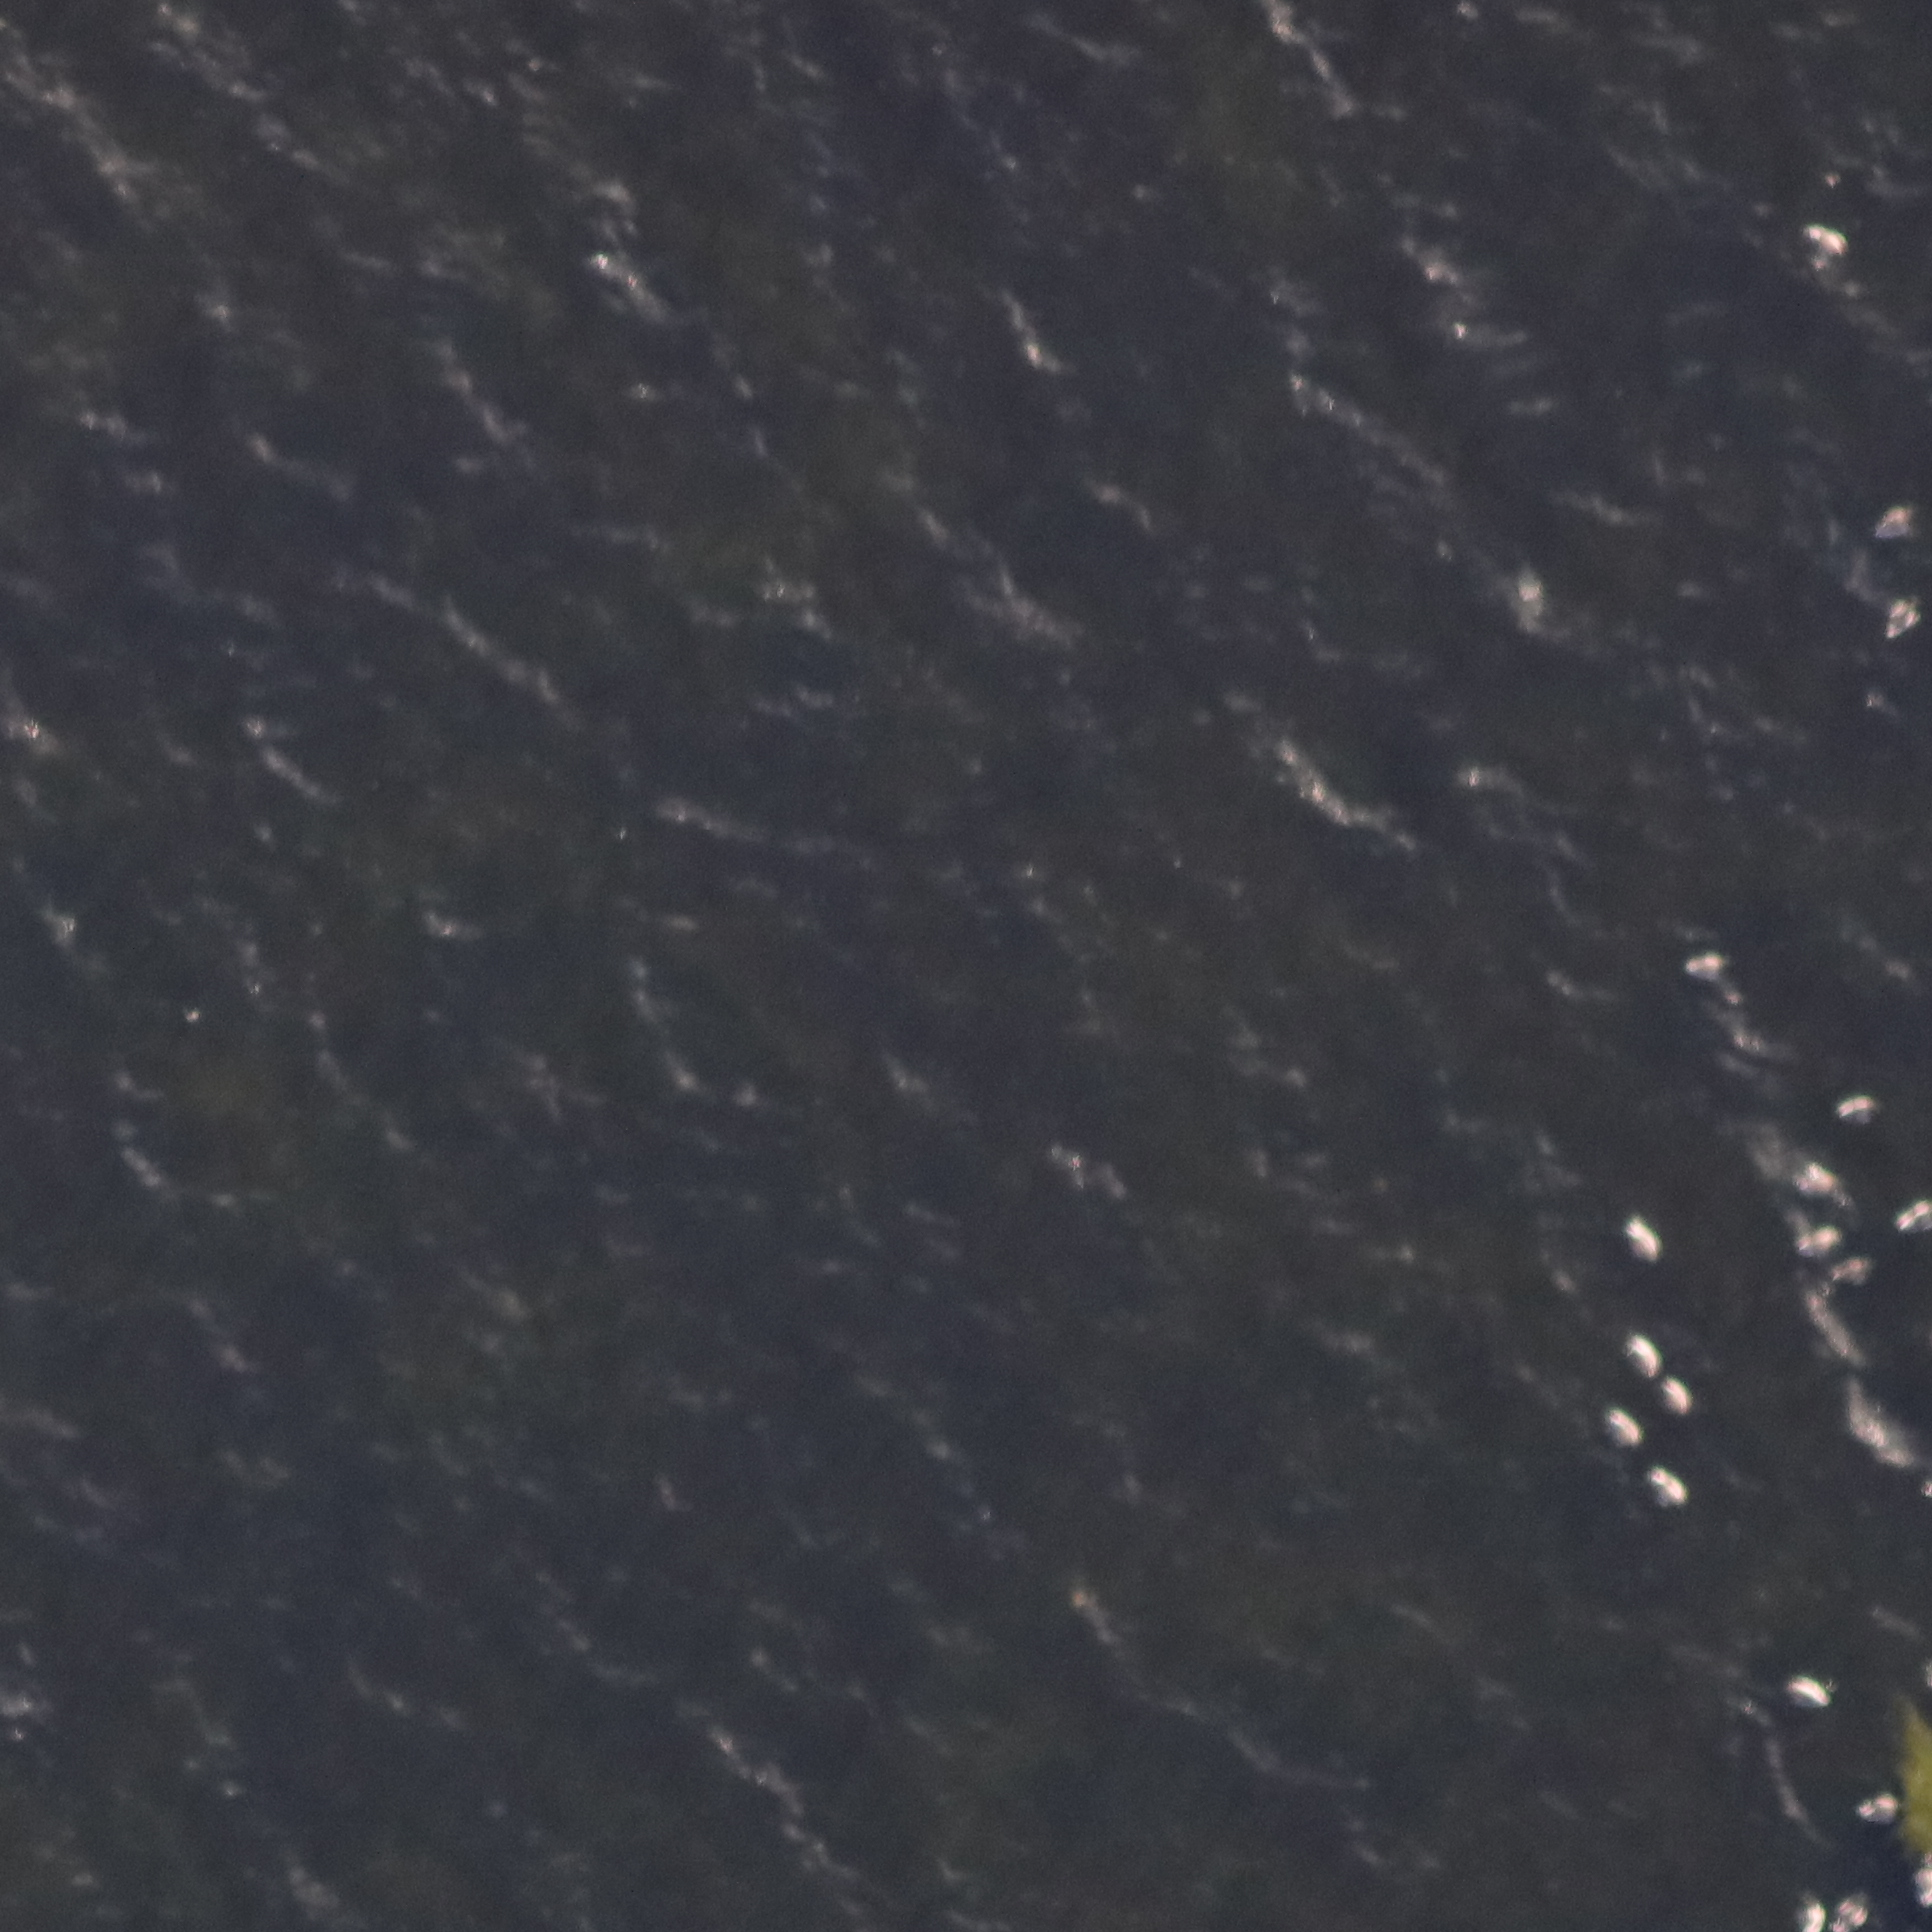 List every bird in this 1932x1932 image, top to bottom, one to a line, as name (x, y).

brant (1828, 244)
brant (1892, 525)
brant (1905, 619)
brant (1705, 967)
brant (1858, 1114)
brant (1822, 1184)
brant (1923, 1216)
brant (1647, 1238)
brant (1824, 1242)
brant (1644, 1360)
brant (1675, 1401)
brant (1624, 1432)
brant (1673, 1490)
brant (1805, 1692)
brant (1878, 1809)
brant (1859, 1914)
brant (1808, 1920)